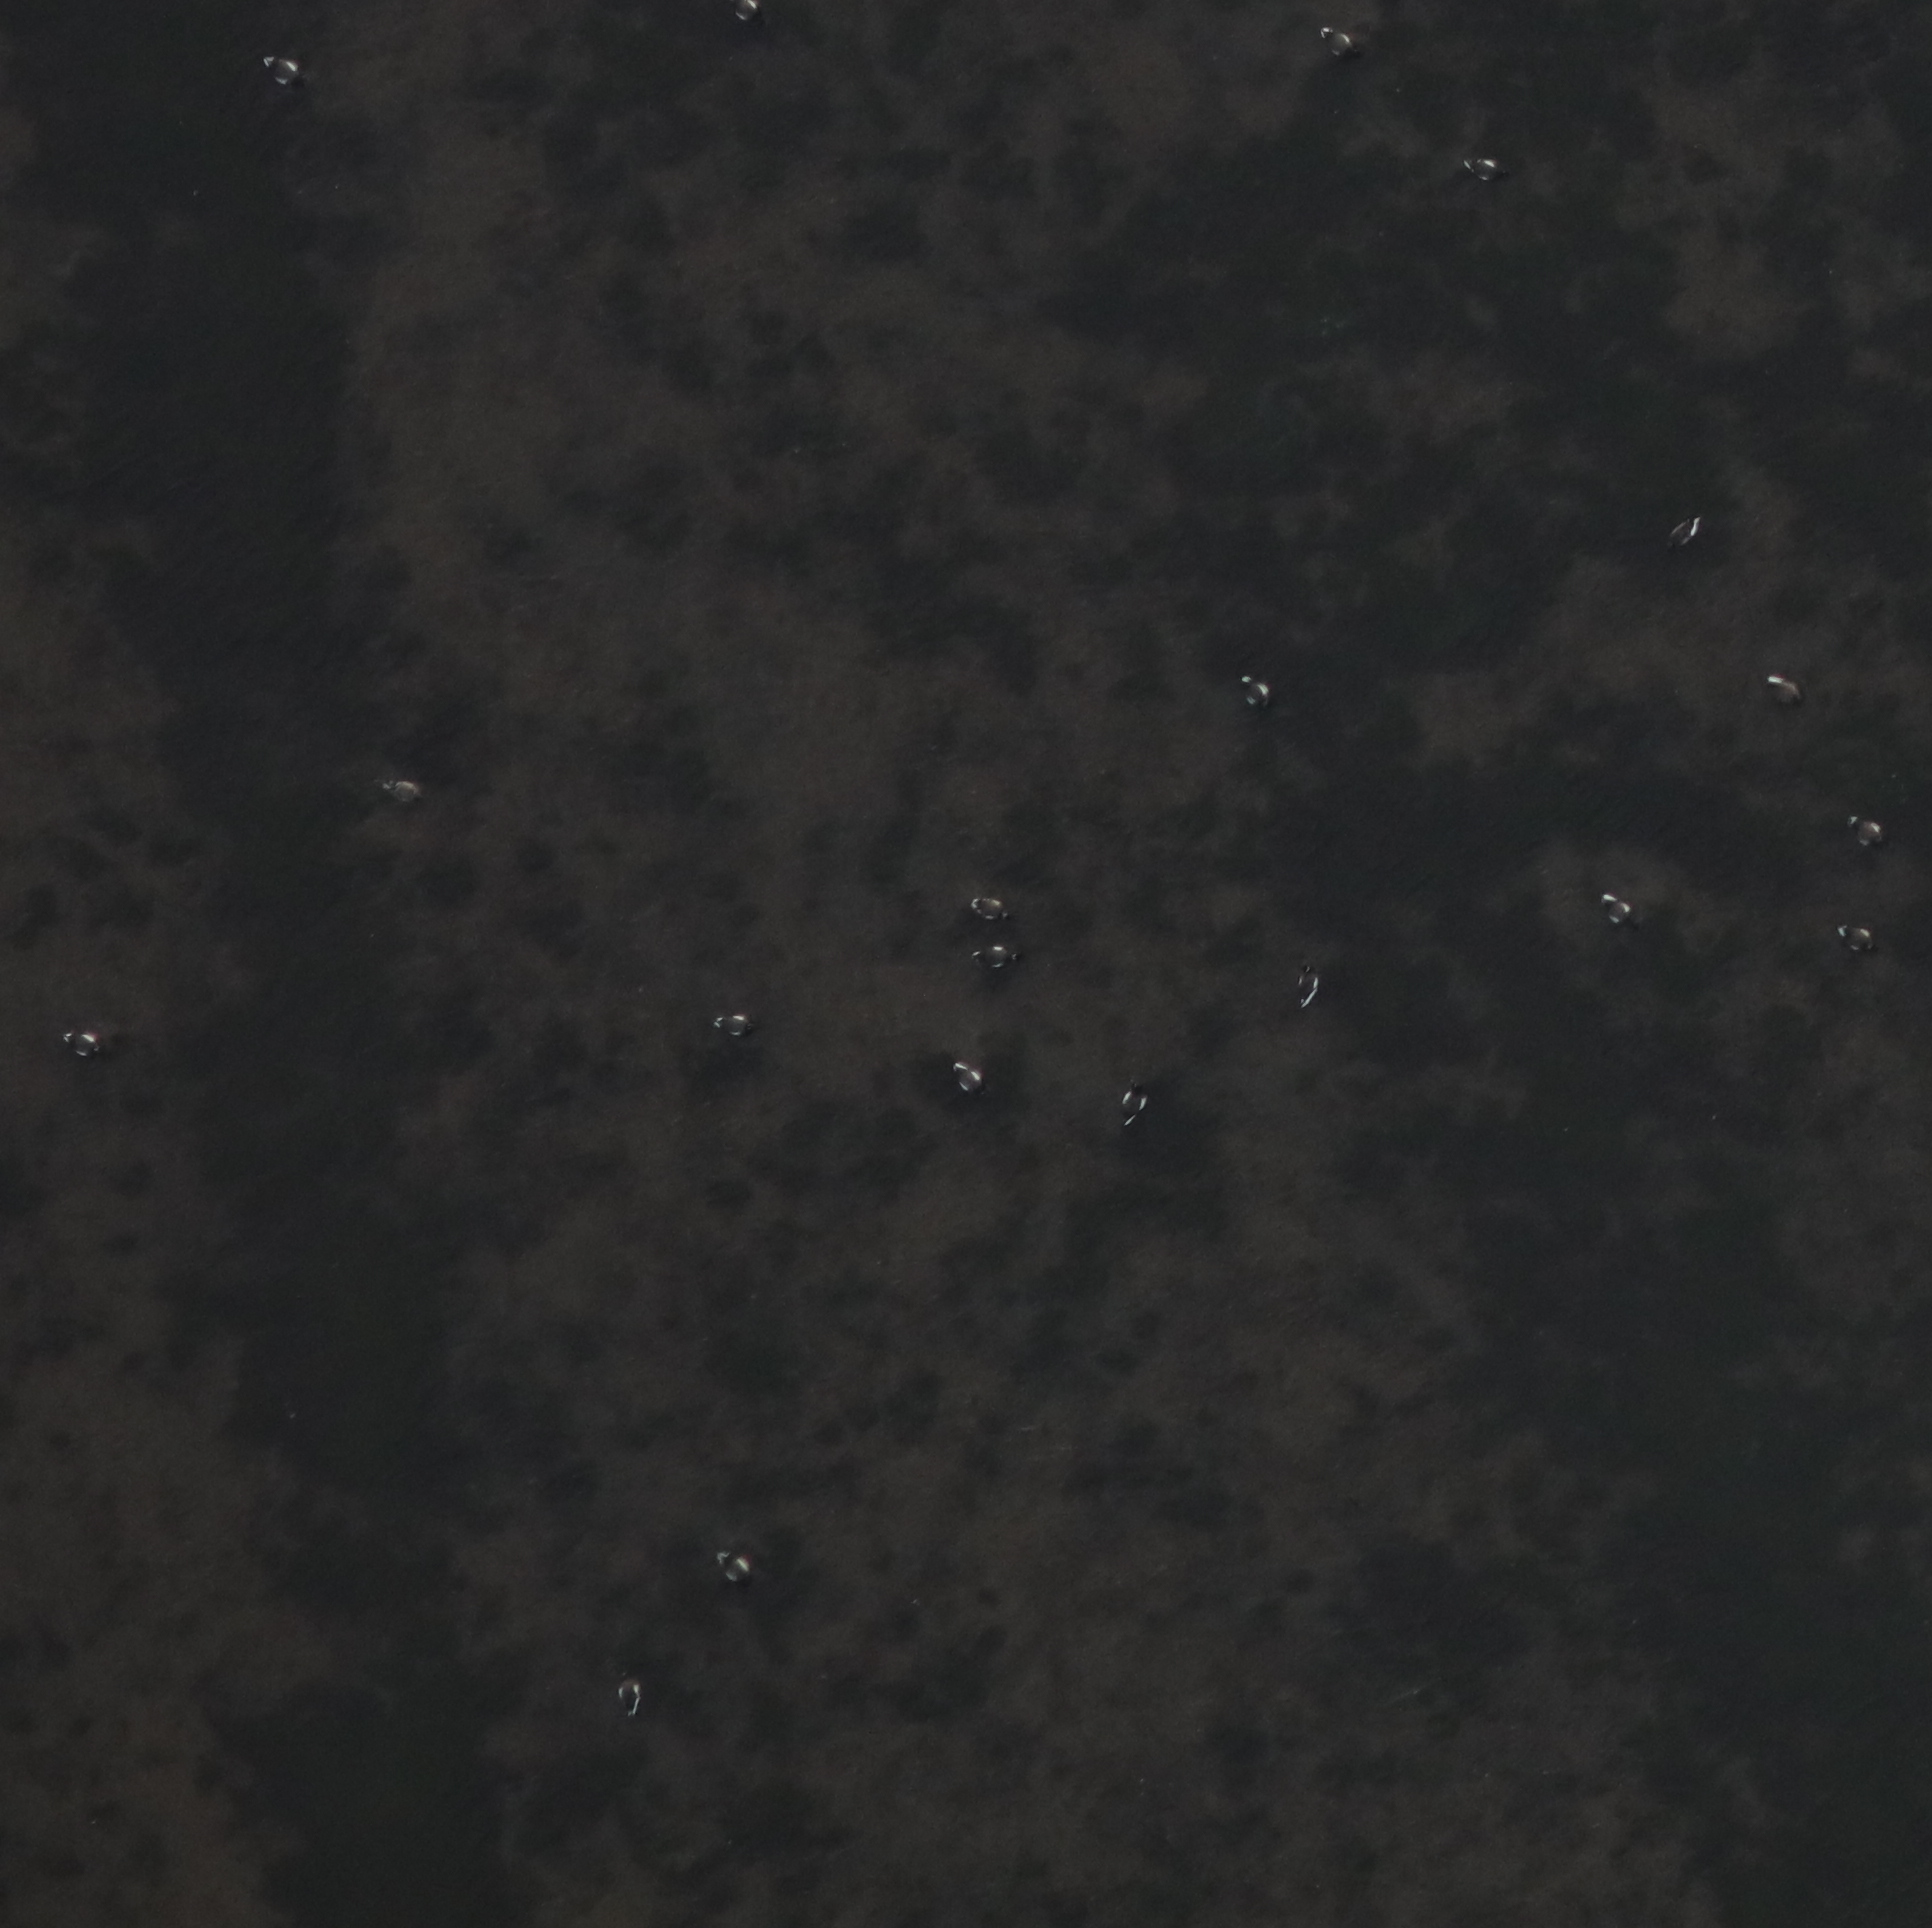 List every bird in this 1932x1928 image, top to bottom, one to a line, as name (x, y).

brant (744, 8)
brant (1341, 42)
brant (283, 71)
brant (1483, 171)
brant (1683, 529)
brant (1255, 692)
brant (1783, 692)
brant (403, 789)
brant (1866, 831)
brant (990, 906)
brant (1616, 909)
brant (1858, 938)
brant (1000, 956)
brant (1310, 986)
brant (735, 1025)
brant (83, 1044)
brant (967, 1077)
brant (1135, 1105)
brant (734, 1566)
brant (631, 1694)